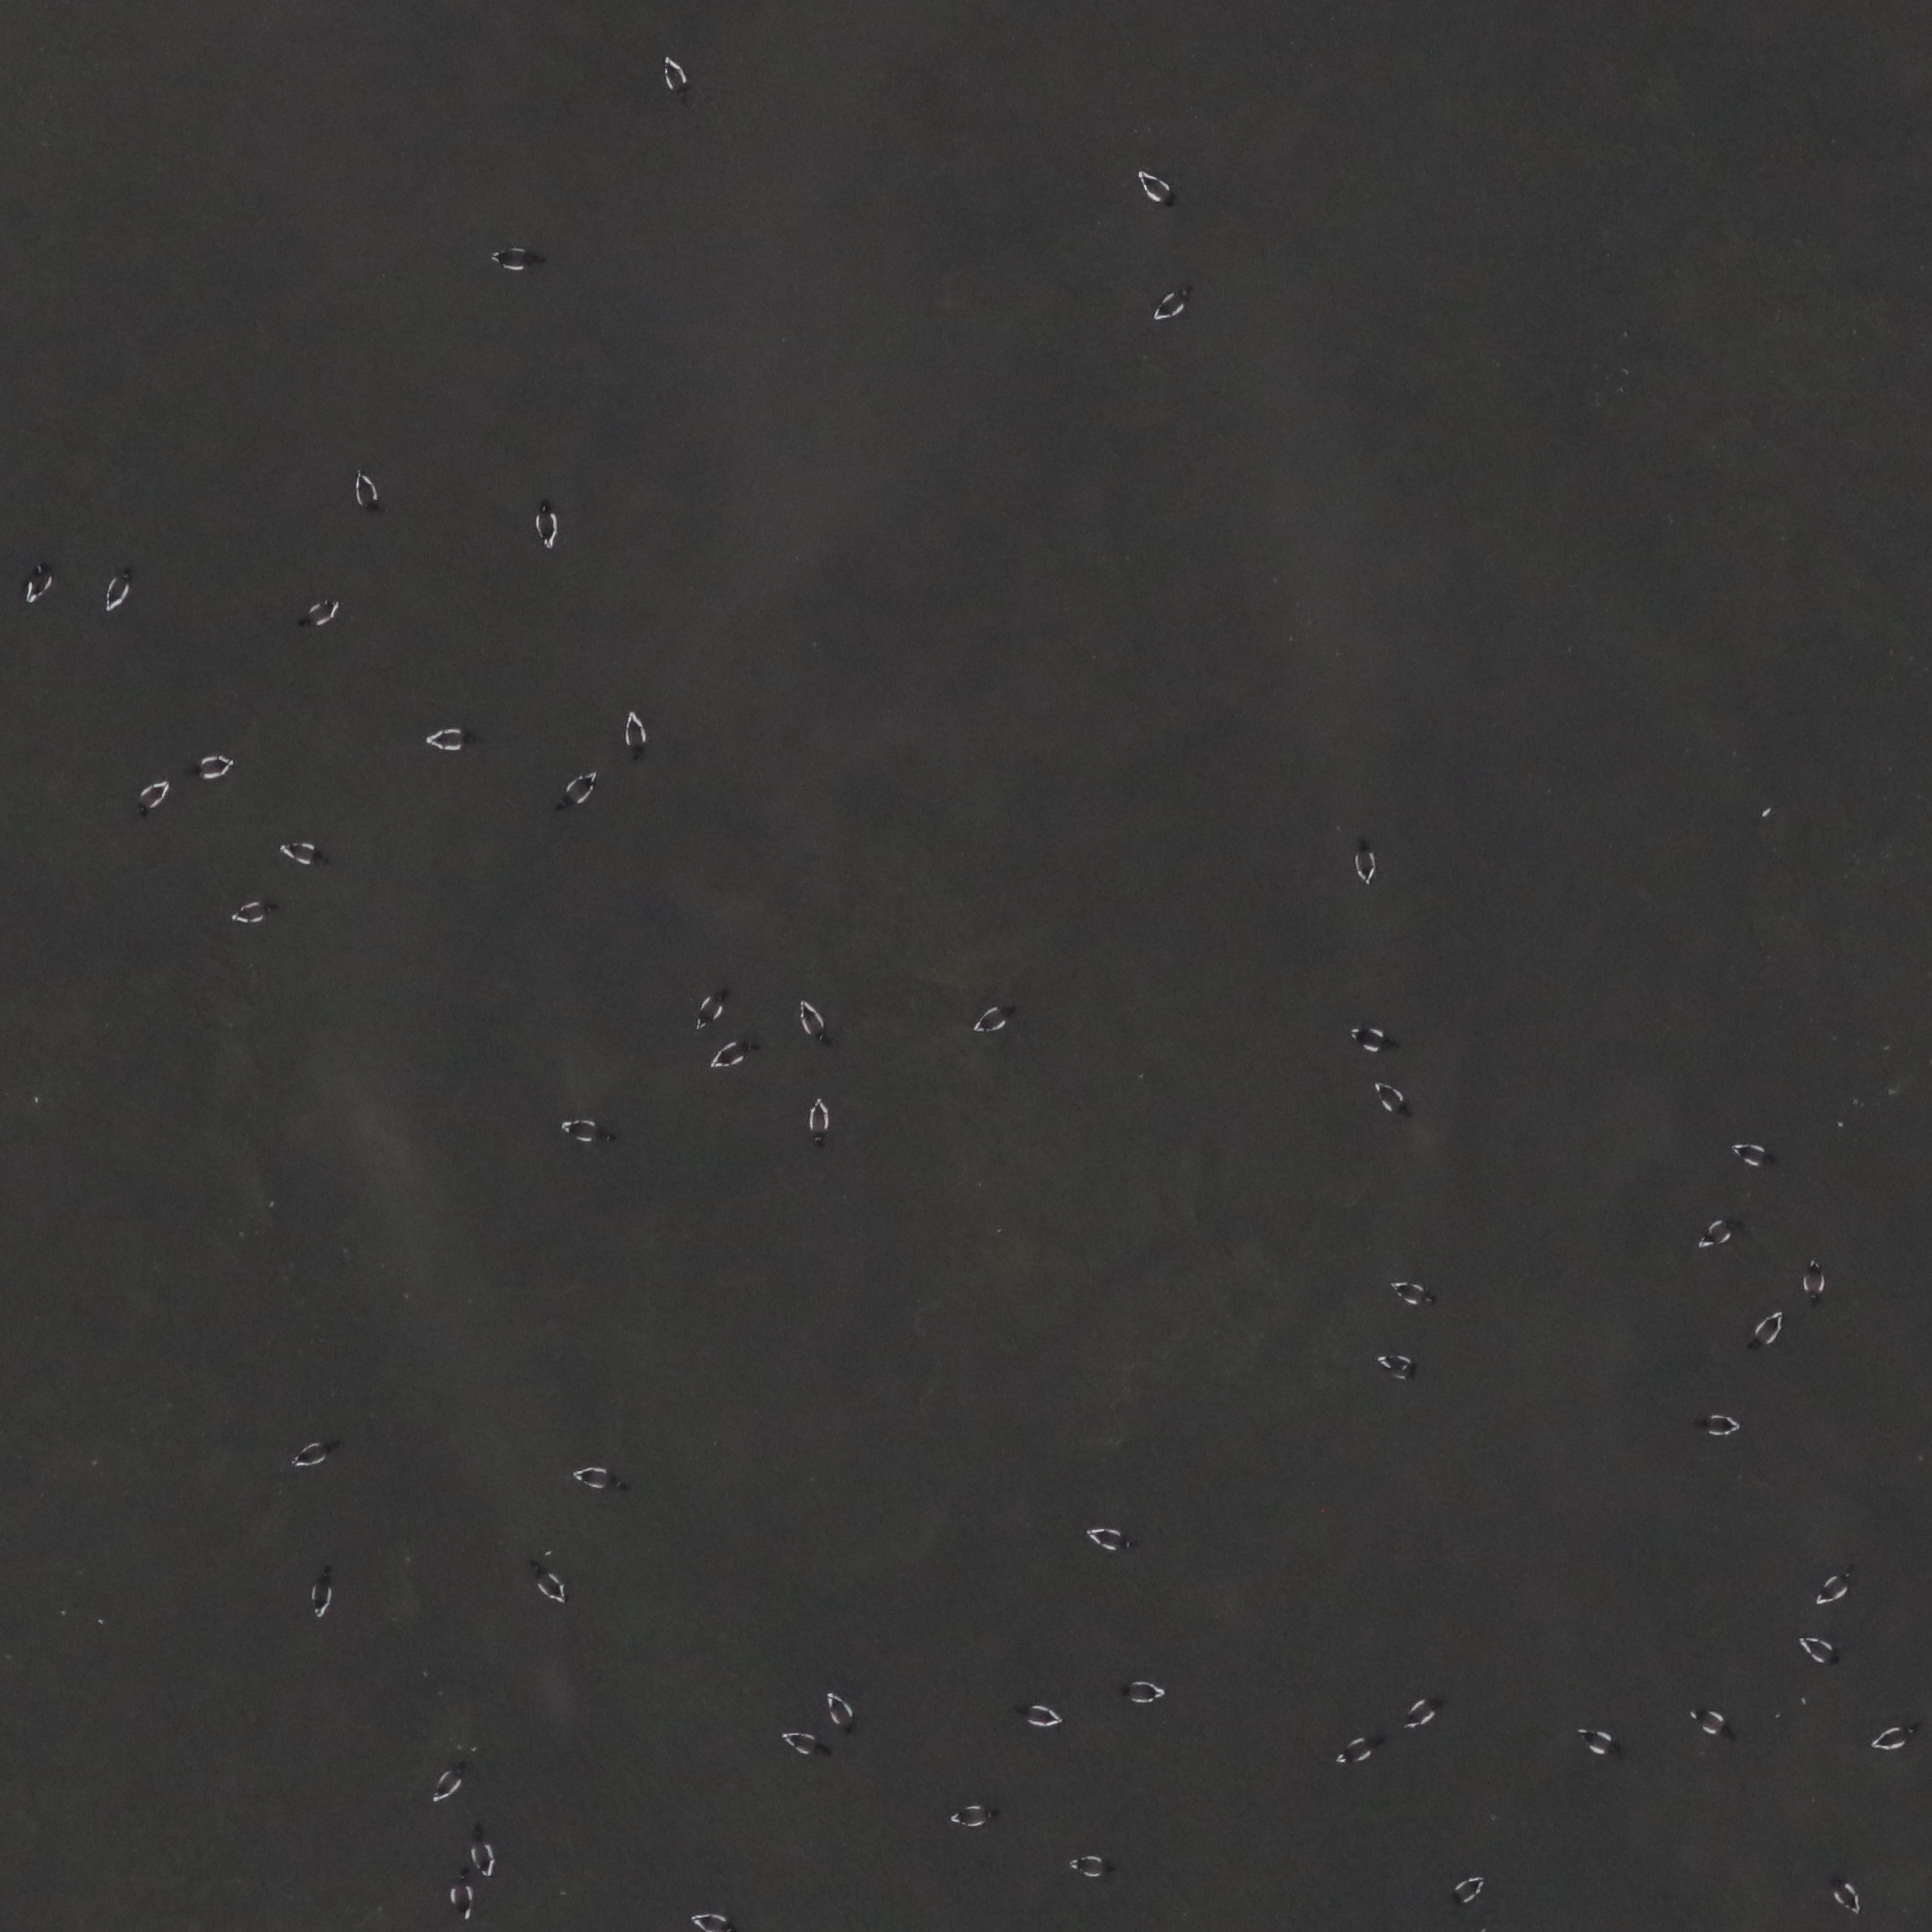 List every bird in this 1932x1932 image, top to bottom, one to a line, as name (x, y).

brant (674, 77)
brant (1159, 189)
brant (515, 256)
brant (1171, 305)
brant (366, 490)
brant (545, 521)
brant (39, 578)
brant (118, 591)
brant (321, 614)
brant (634, 735)
brant (449, 739)
brant (210, 767)
brant (576, 789)
brant (152, 797)
brant (301, 853)
brant (1364, 862)
brant (252, 911)
brant (710, 1008)
brant (993, 1017)
brant (811, 1022)
brant (1374, 1039)
brant (732, 1055)
brant (1392, 1098)
brant (818, 1121)
brant (586, 1130)
brant (1752, 1154)
brant (1717, 1234)
brant (1814, 1281)
brant (1412, 1290)
brant (1767, 1332)
brant (1397, 1366)
brant (1718, 1424)
brant (312, 1455)
brant (597, 1479)
brant (1110, 1540)
brant (549, 1585)
brant (1834, 1588)
brant (322, 1595)
brant (1821, 1649)
brant (1150, 1691)
brant (840, 1711)
brant (1416, 1712)
brant (1039, 1716)
brant (1712, 1724)
brant (1894, 1738)
brant (1599, 1742)
brant (803, 1744)
brant (1359, 1749)
brant (449, 1783)
brant (973, 1818)
brant (480, 1857)
brant (1091, 1864)
brant (1468, 1892)
brant (1846, 1894)
brant (460, 1895)
brant (712, 1924)